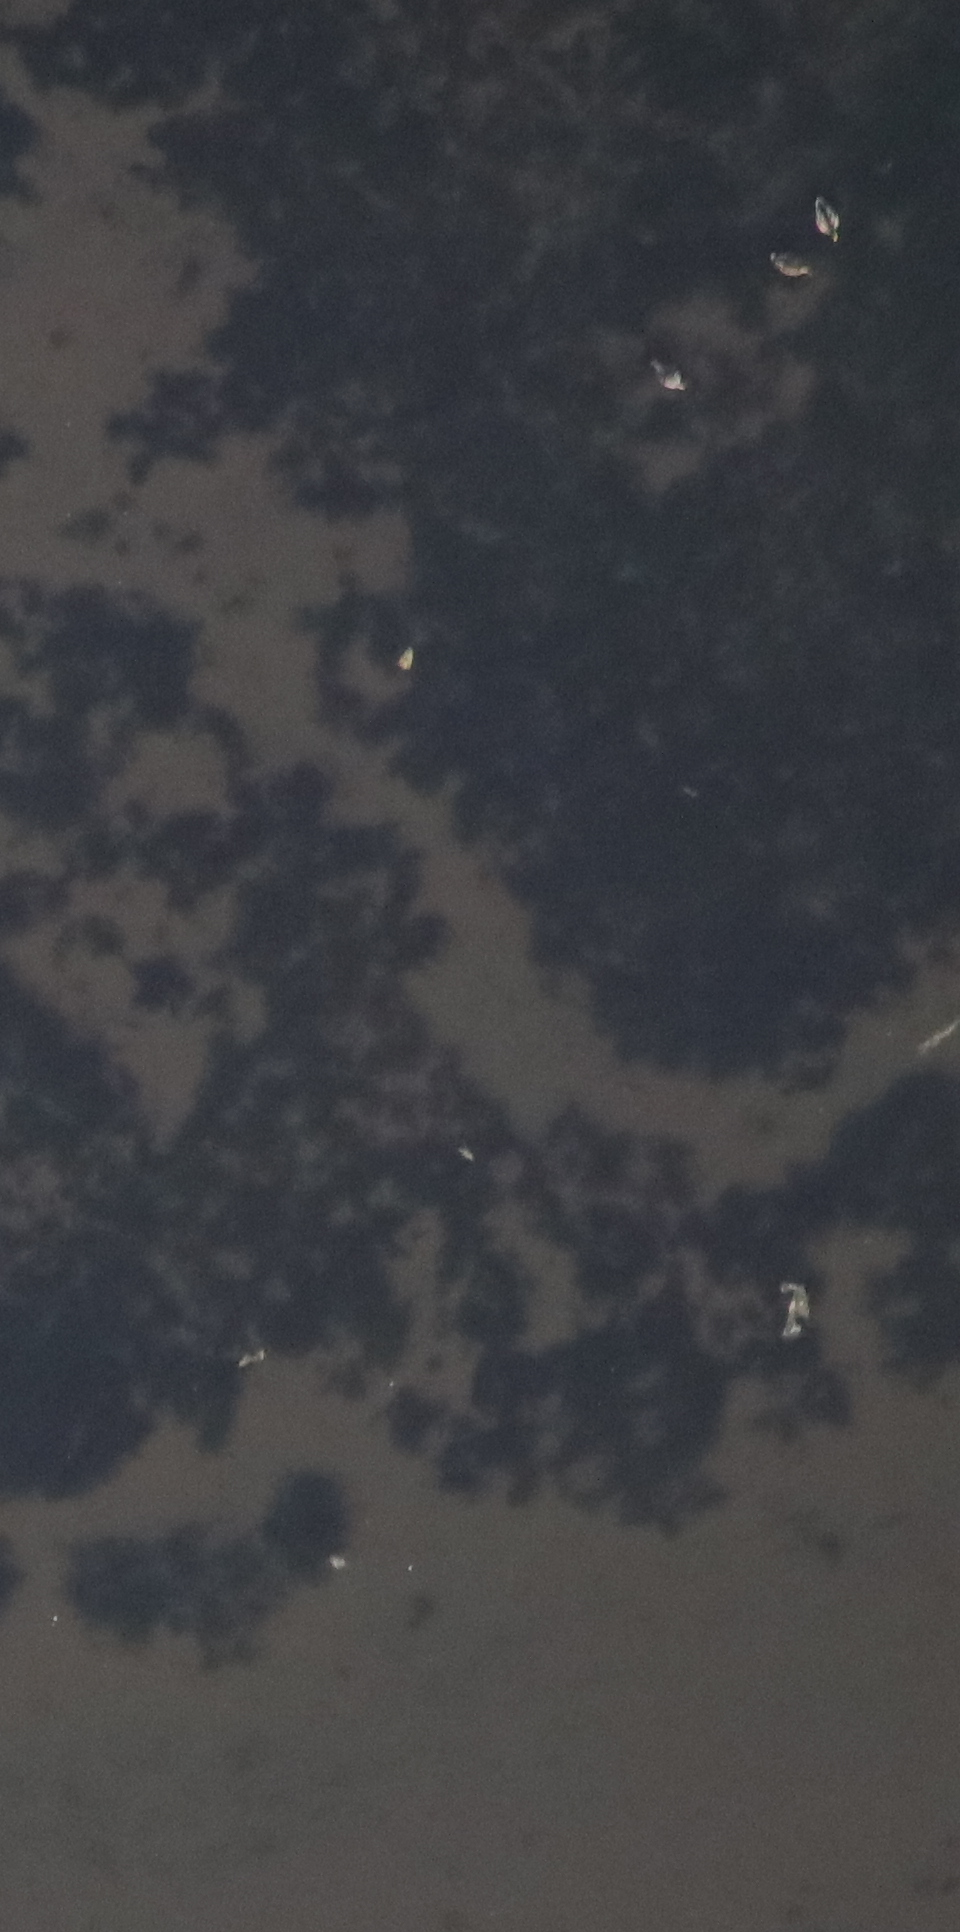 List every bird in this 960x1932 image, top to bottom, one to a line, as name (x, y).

other bird (828, 218)
other bird (791, 265)
other bird (674, 375)